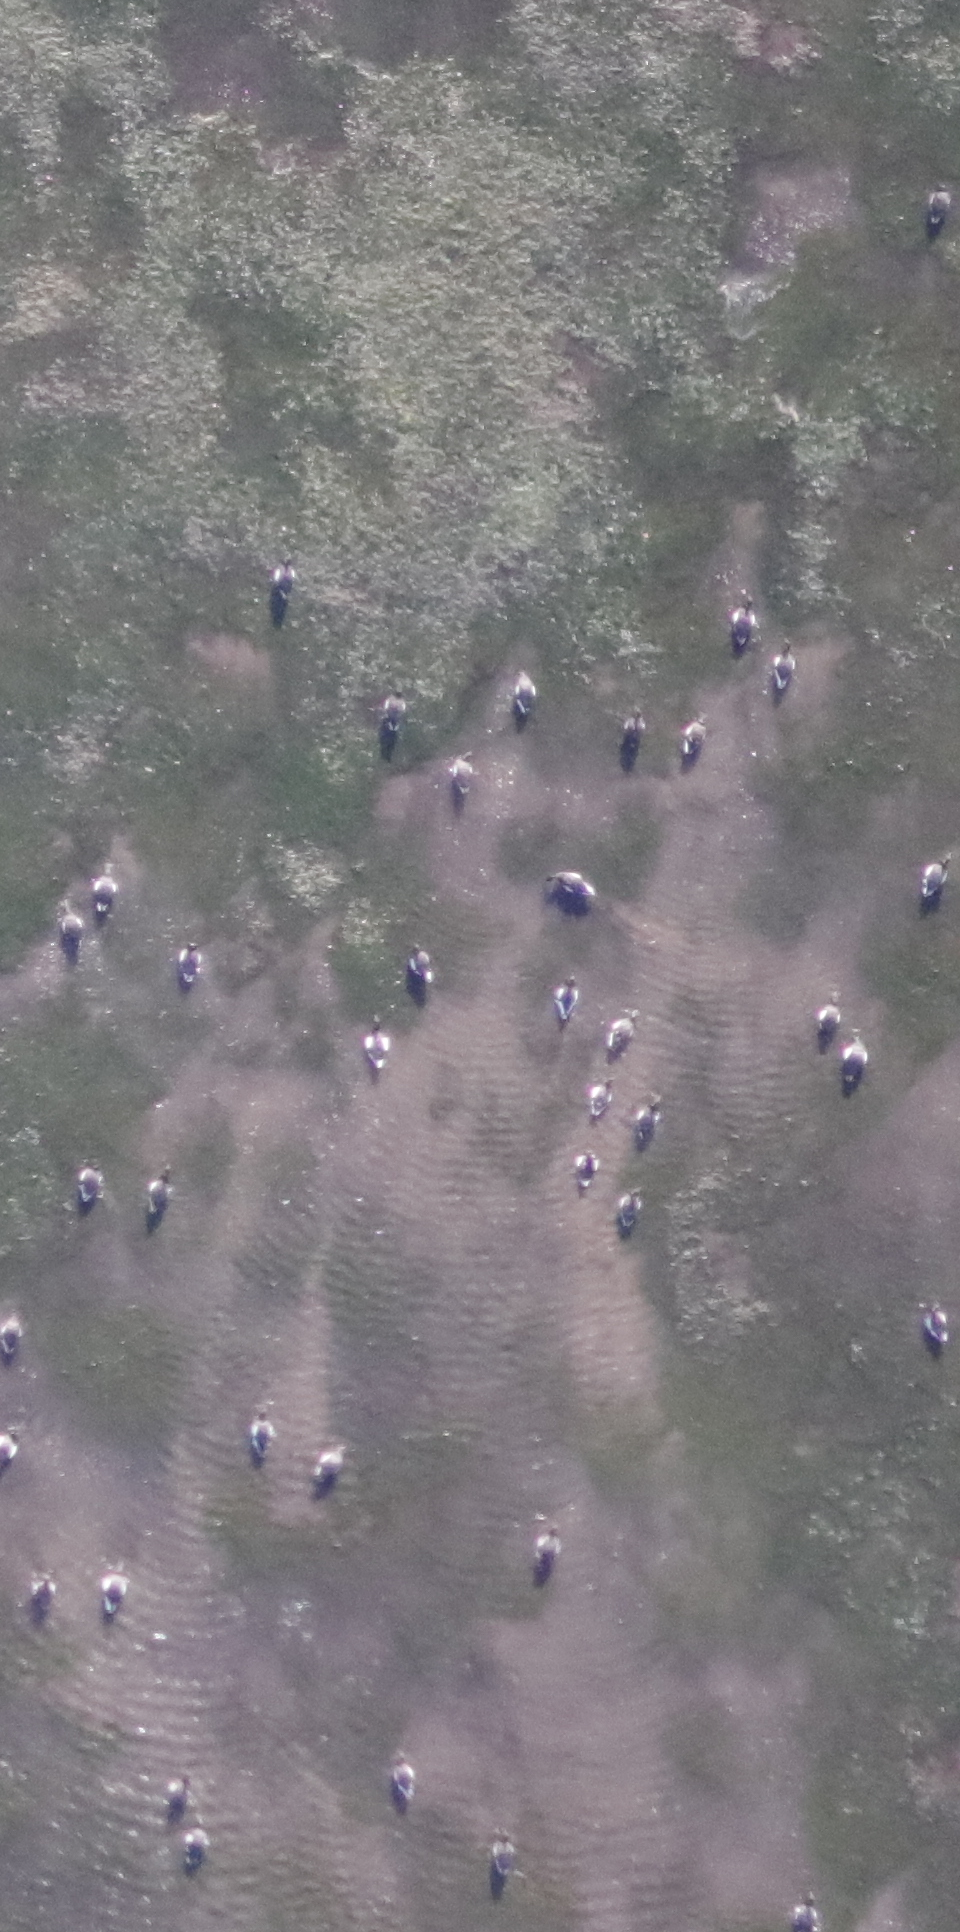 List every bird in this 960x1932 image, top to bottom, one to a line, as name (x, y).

brant (938, 196)
brant (280, 575)
brant (743, 620)
brant (787, 663)
brant (526, 699)
brant (392, 717)
brant (632, 731)
brant (690, 744)
brant (459, 780)
brant (935, 870)
brant (576, 884)
brant (102, 885)
brant (60, 926)
brant (421, 960)
brant (191, 961)
brant (563, 1002)
brant (830, 1016)
brant (617, 1036)
brant (377, 1041)
brant (863, 1058)
brant (598, 1099)
brant (648, 1130)
brant (589, 1166)
brant (90, 1182)
brant (152, 1195)
brant (621, 1214)
brant (933, 1324)
brant (10, 1342)
brant (257, 1434)
brant (3, 1451)
brant (324, 1467)
brant (540, 1552)
brant (42, 1595)
brant (116, 1602)
brant (403, 1780)
brant (178, 1790)
brant (499, 1851)
brant (199, 1858)
brant (803, 1923)